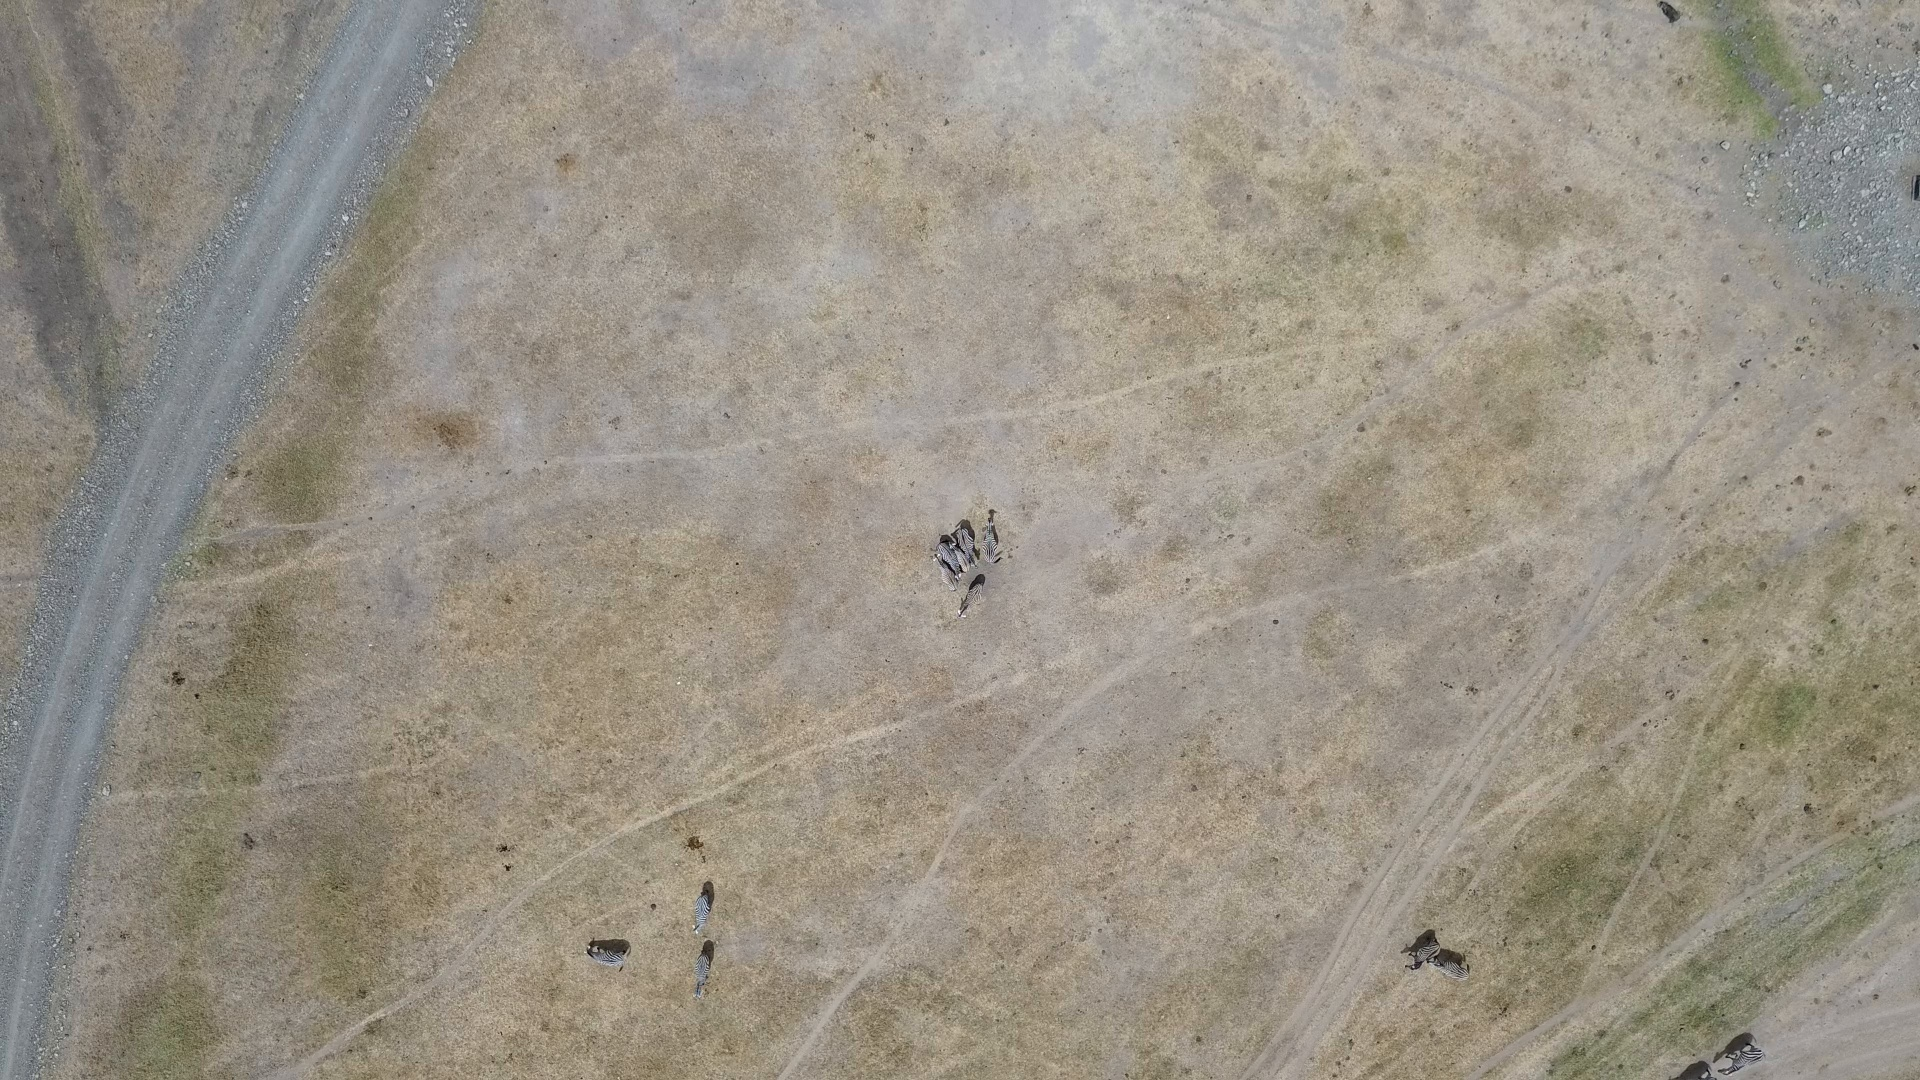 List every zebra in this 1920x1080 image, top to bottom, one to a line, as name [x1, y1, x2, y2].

zebra [982, 521, 998, 562]
zebra [957, 529, 978, 568]
zebra [936, 541, 961, 580]
zebra [949, 542, 970, 572]
zebra [933, 553, 957, 590]
zebra [958, 585, 981, 622]
zebra [691, 895, 710, 934]
zebra [1407, 941, 1434, 966]
zebra [586, 947, 626, 967]
zebra [691, 955, 710, 999]
zebra [1428, 958, 1466, 980]
zebra [1719, 1042, 1764, 1077]